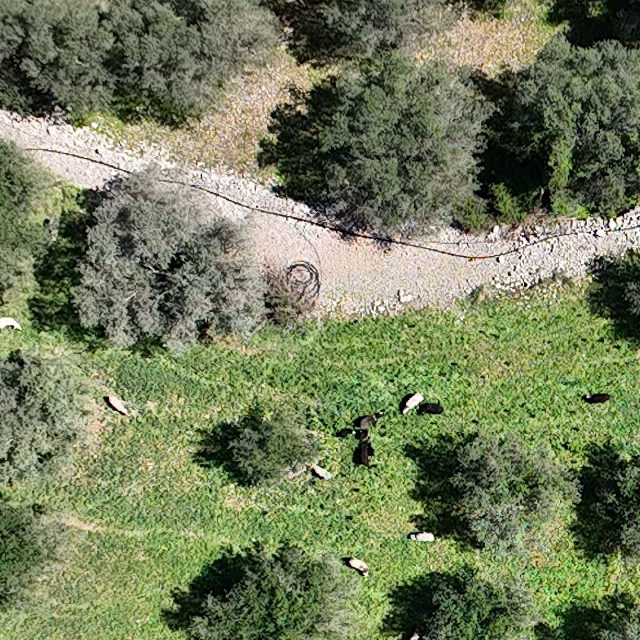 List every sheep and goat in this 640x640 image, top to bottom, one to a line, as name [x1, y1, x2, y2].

sheep [0, 316, 23, 332]
sheep [402, 392, 424, 414]
sheep [581, 393, 608, 404]
sheep [108, 396, 129, 415]
sheep [416, 403, 444, 415]
sheep [360, 411, 383, 429]
sheep [335, 427, 355, 437]
sheep [355, 428, 368, 439]
sheep [359, 437, 369, 467]
sheep [310, 461, 333, 481]
sheep [409, 532, 435, 542]
sheep [349, 557, 369, 578]
sheep [409, 633, 419, 639]